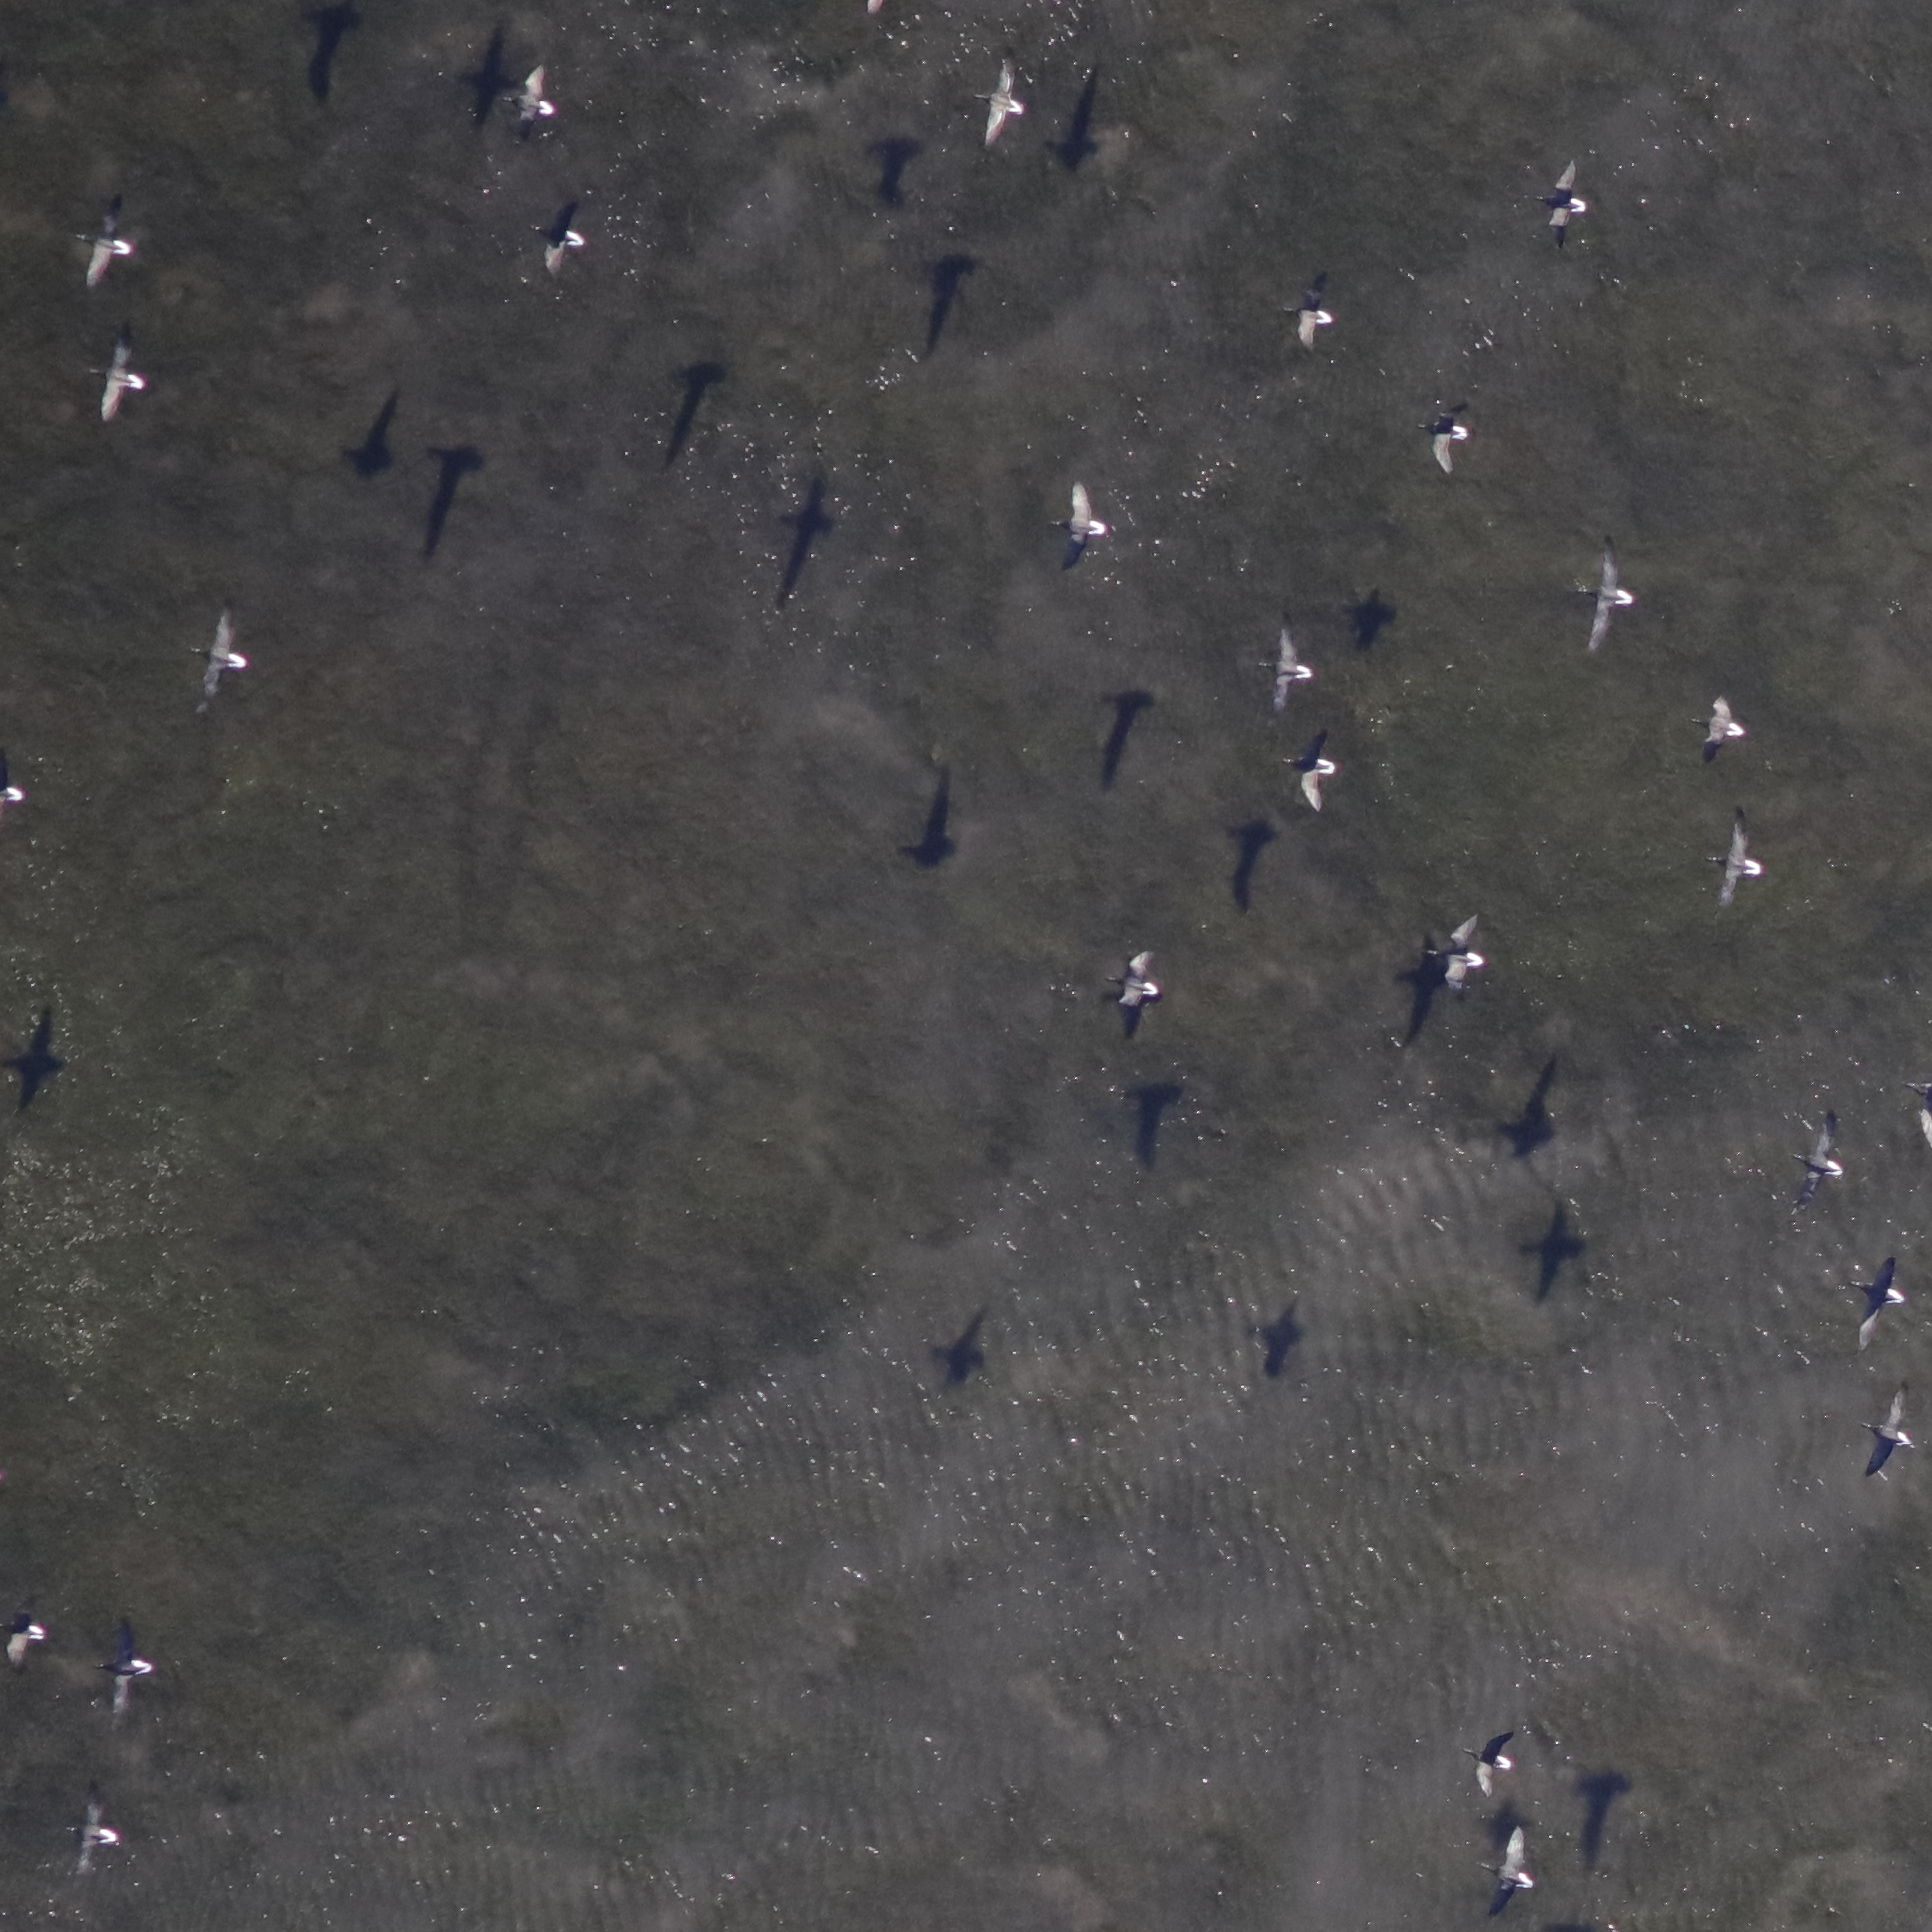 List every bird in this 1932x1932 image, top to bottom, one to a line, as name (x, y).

brant (513, 104)
brant (1018, 106)
brant (1565, 204)
brant (106, 253)
brant (561, 253)
brant (1311, 321)
brant (125, 377)
brant (1446, 442)
brant (1081, 525)
brant (1601, 600)
brant (221, 648)
brant (1304, 662)
brant (1726, 724)
brant (1313, 780)
brant (1736, 868)
brant (1465, 947)
brant (1137, 985)
brant (1821, 1168)
brant (1877, 1297)
brant (1886, 1447)
brant (21, 1631)
brant (131, 1670)
brant (1490, 1753)
brant (90, 1834)
brant (1508, 1878)